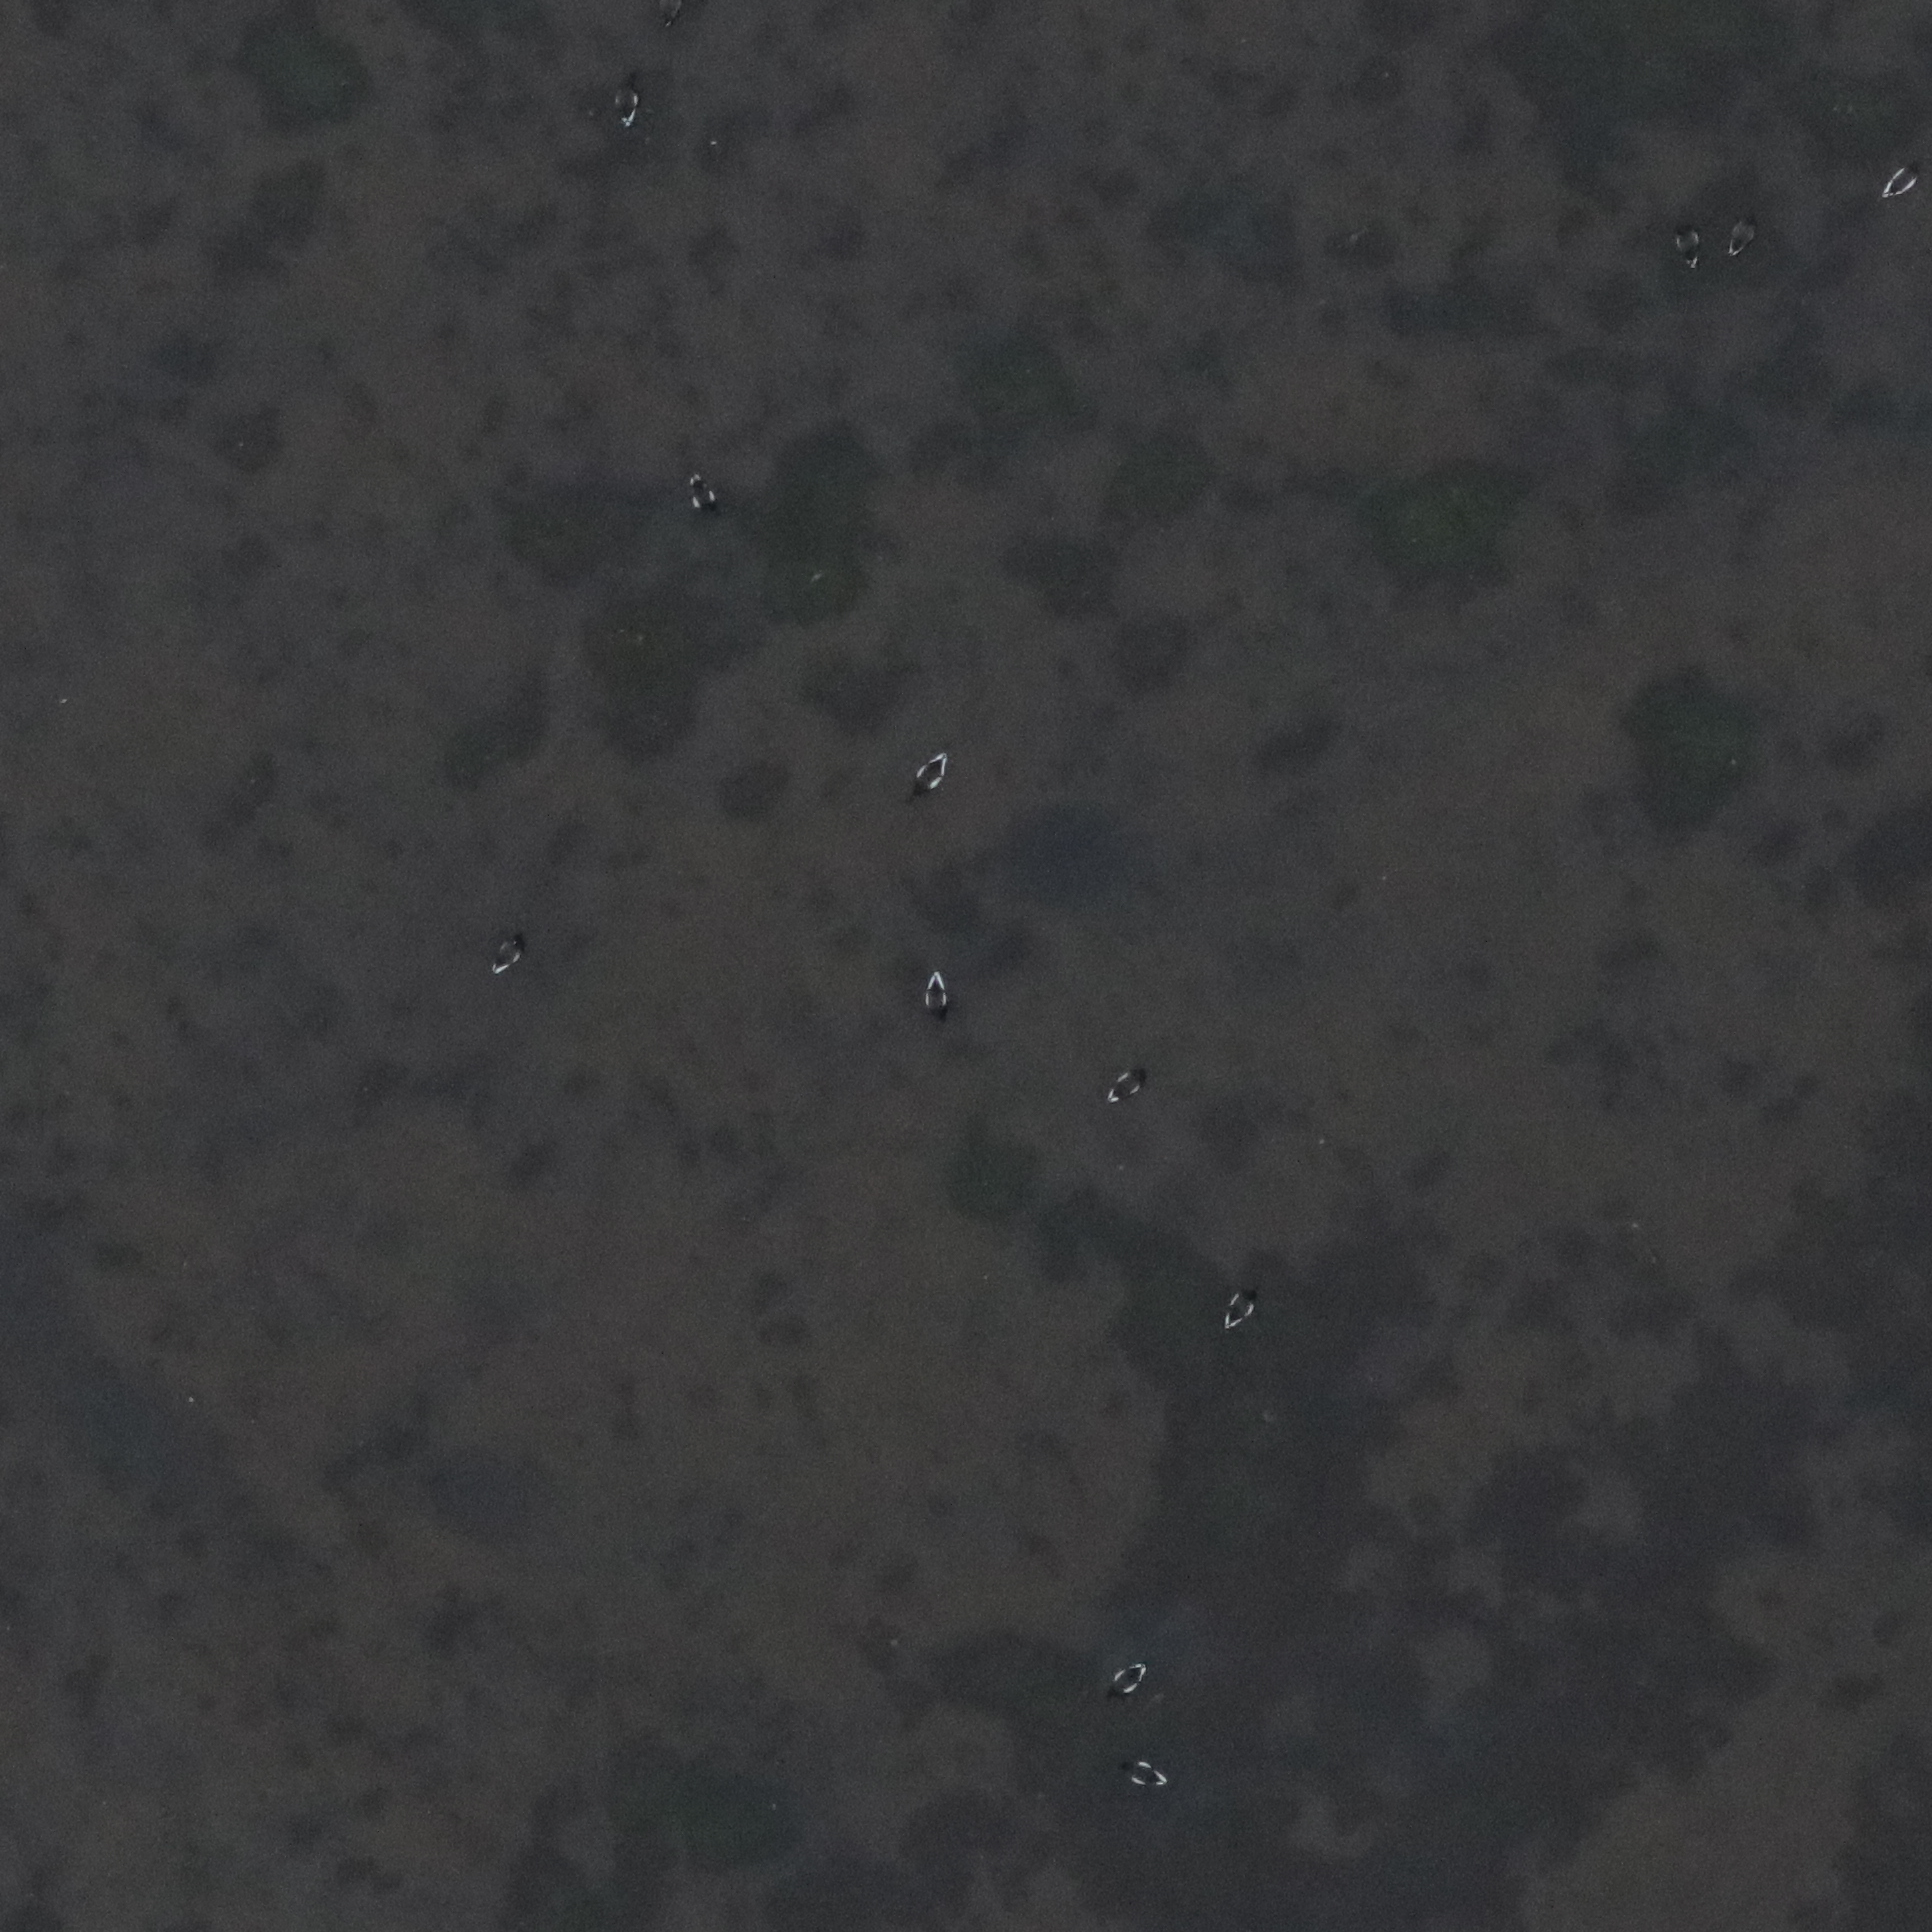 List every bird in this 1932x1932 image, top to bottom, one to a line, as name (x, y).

brant (629, 104)
brant (1900, 182)
brant (1741, 238)
brant (1689, 242)
brant (703, 495)
brant (932, 775)
brant (507, 955)
brant (937, 995)
brant (1125, 1084)
brant (1239, 1308)
brant (1126, 1680)
brant (1144, 1774)